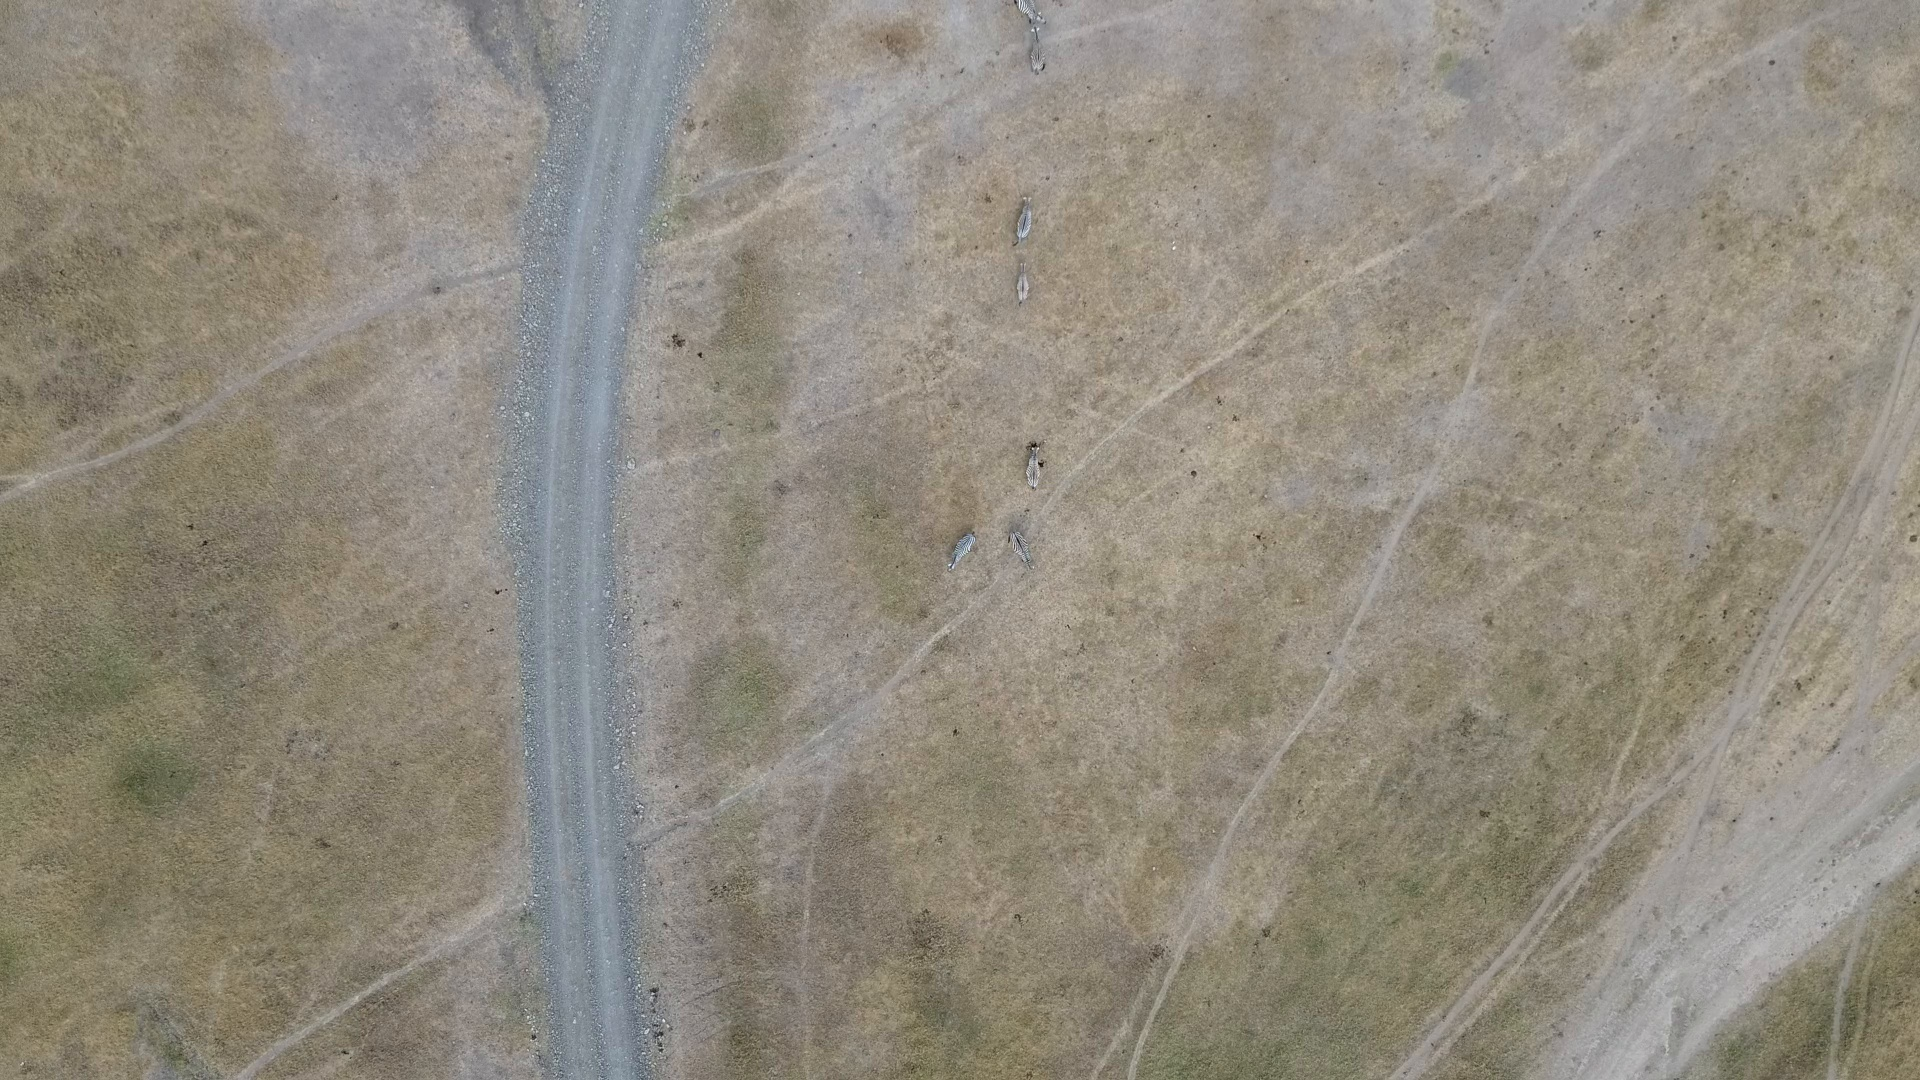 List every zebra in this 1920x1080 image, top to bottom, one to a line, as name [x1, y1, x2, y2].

zebra [1025, 28, 1046, 74]
zebra [1014, 199, 1033, 241]
zebra [1014, 264, 1031, 303]
zebra [1024, 446, 1043, 489]
zebra [1007, 530, 1036, 570]
zebra [945, 533, 978, 573]